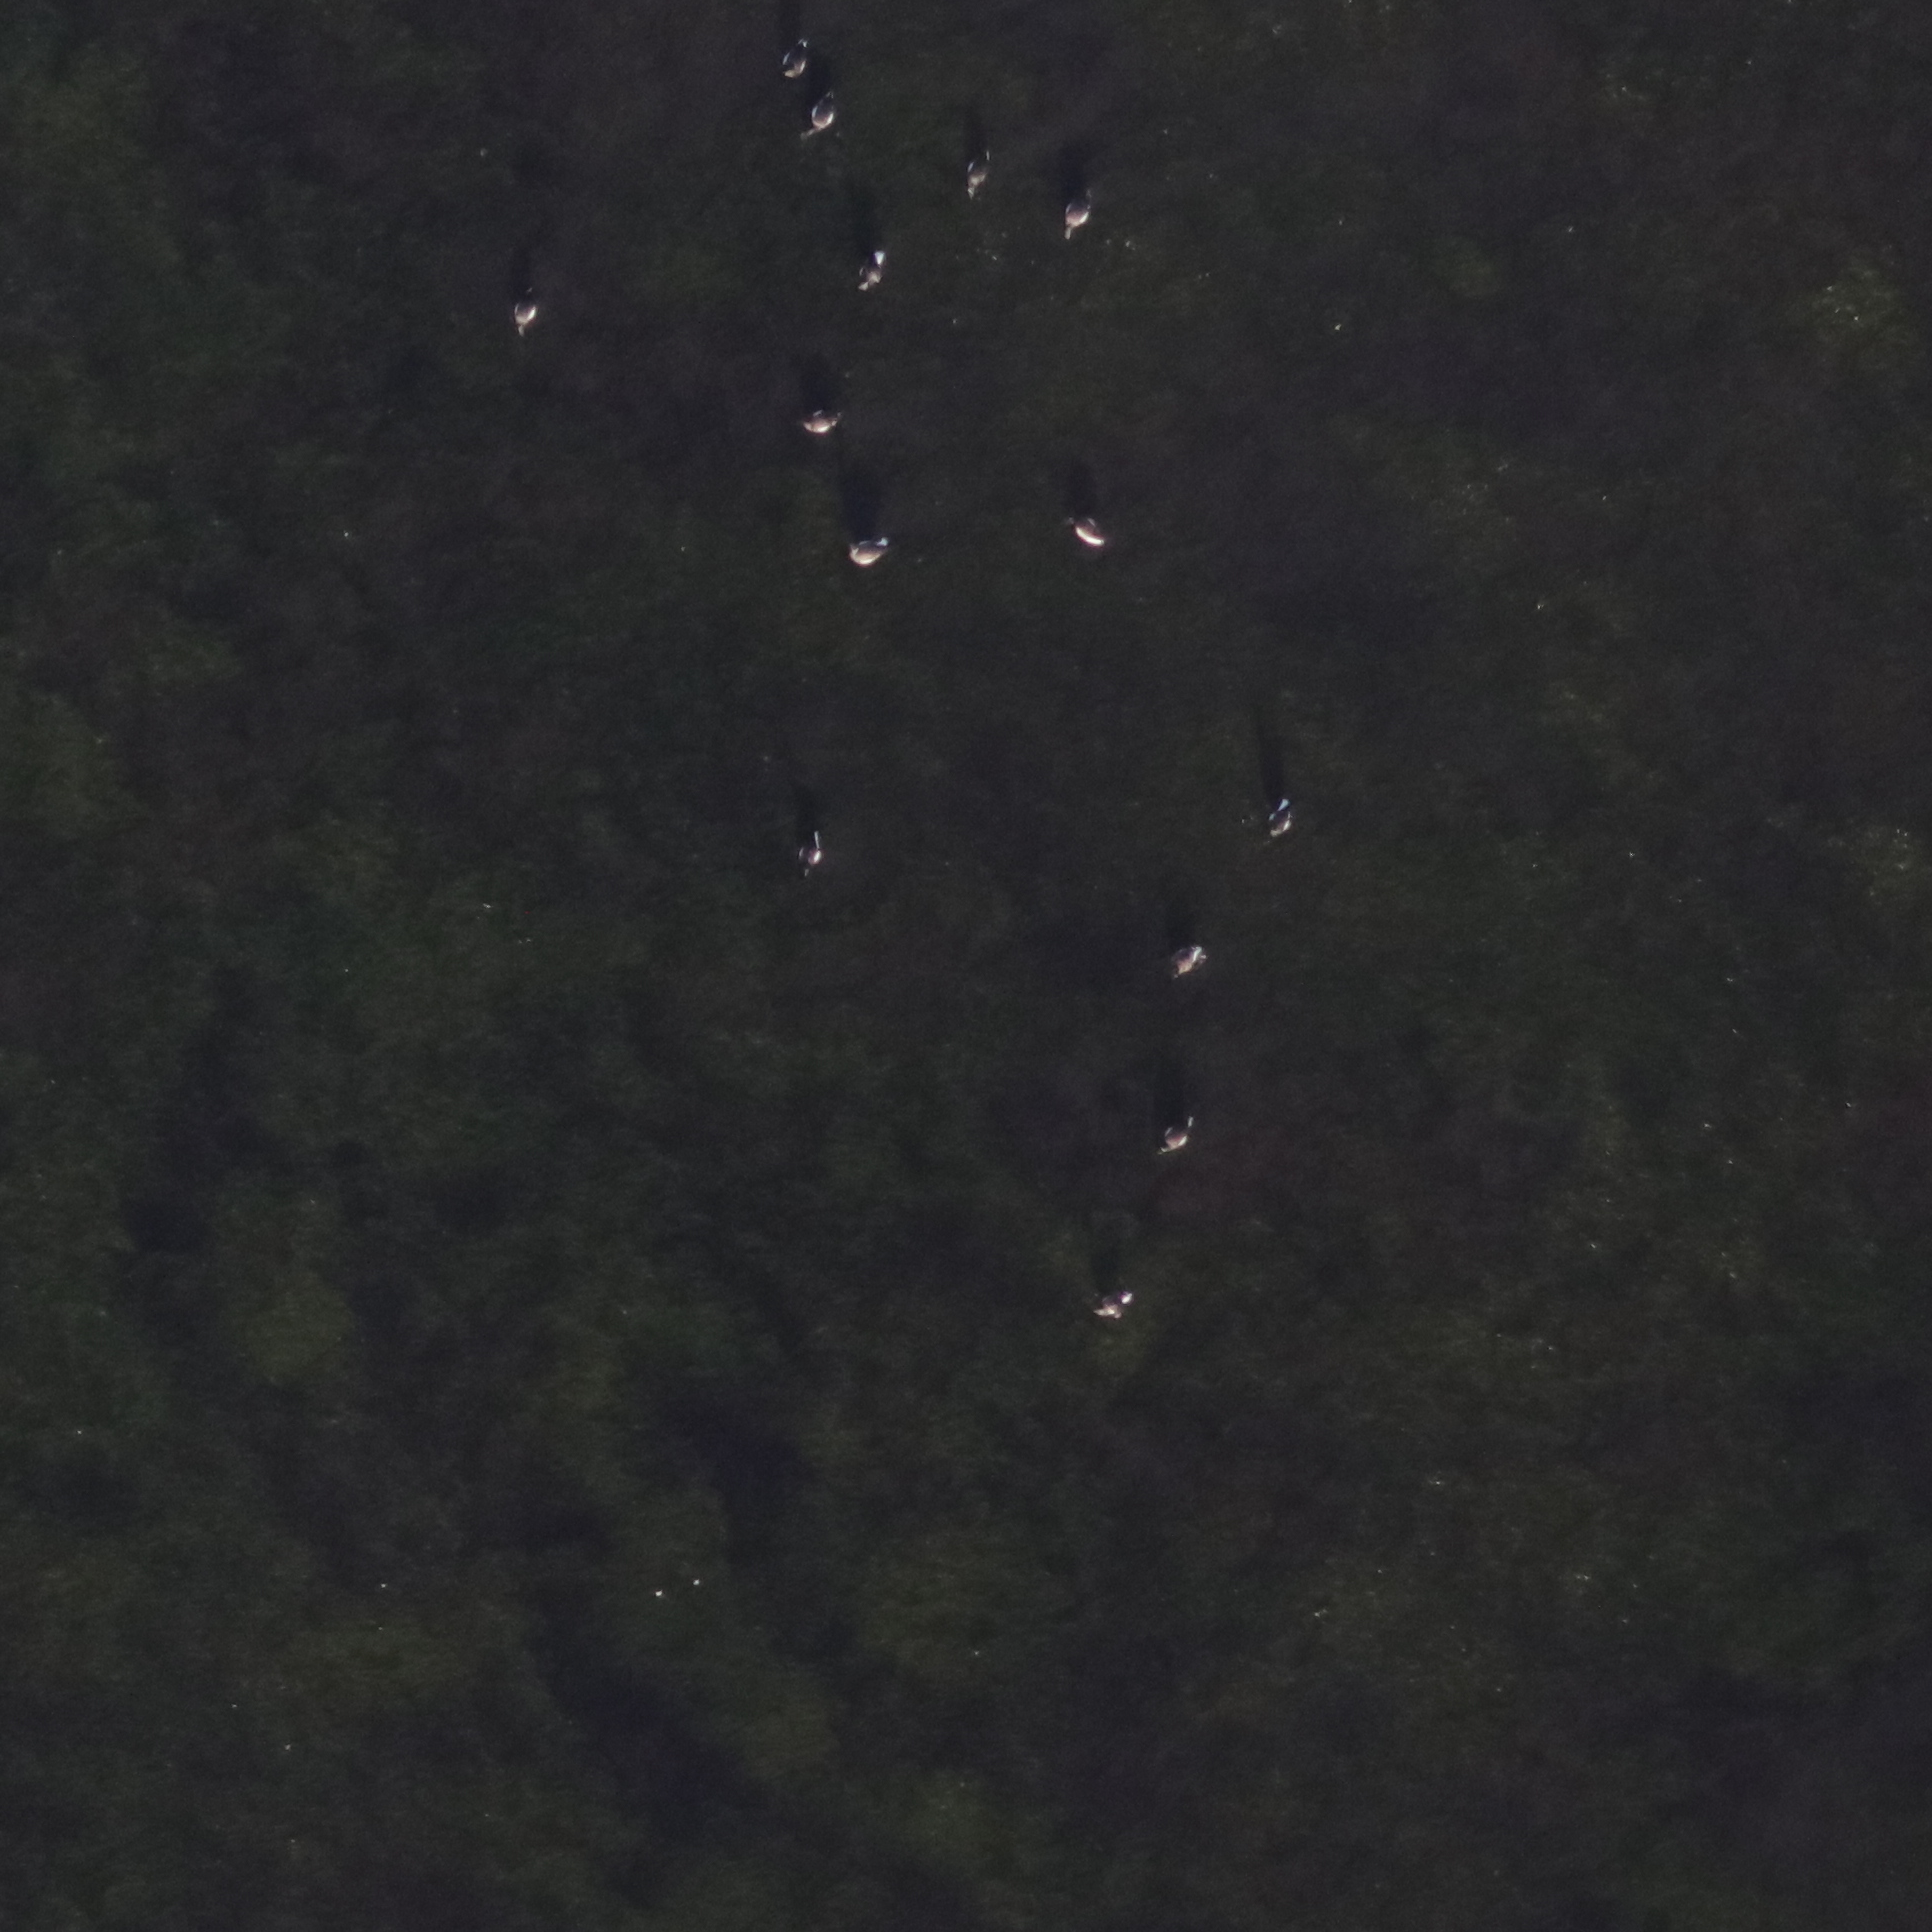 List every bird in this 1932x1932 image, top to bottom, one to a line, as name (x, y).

brant (797, 59)
brant (823, 113)
brant (975, 187)
brant (1077, 216)
brant (871, 276)
brant (526, 312)
brant (823, 422)
brant (1088, 533)
brant (870, 551)
brant (1280, 822)
brant (812, 853)
brant (1174, 1135)
brant (1110, 1304)